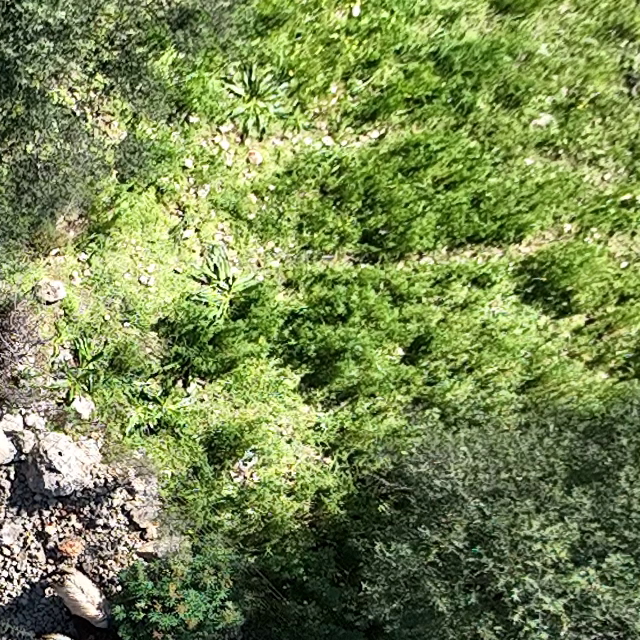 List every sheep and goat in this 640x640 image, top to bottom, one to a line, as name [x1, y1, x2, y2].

sheep [0, 373, 11, 463]
sheep [56, 566, 111, 630]
sheep [38, 632, 121, 639]
sheep [82, 632, 140, 639]